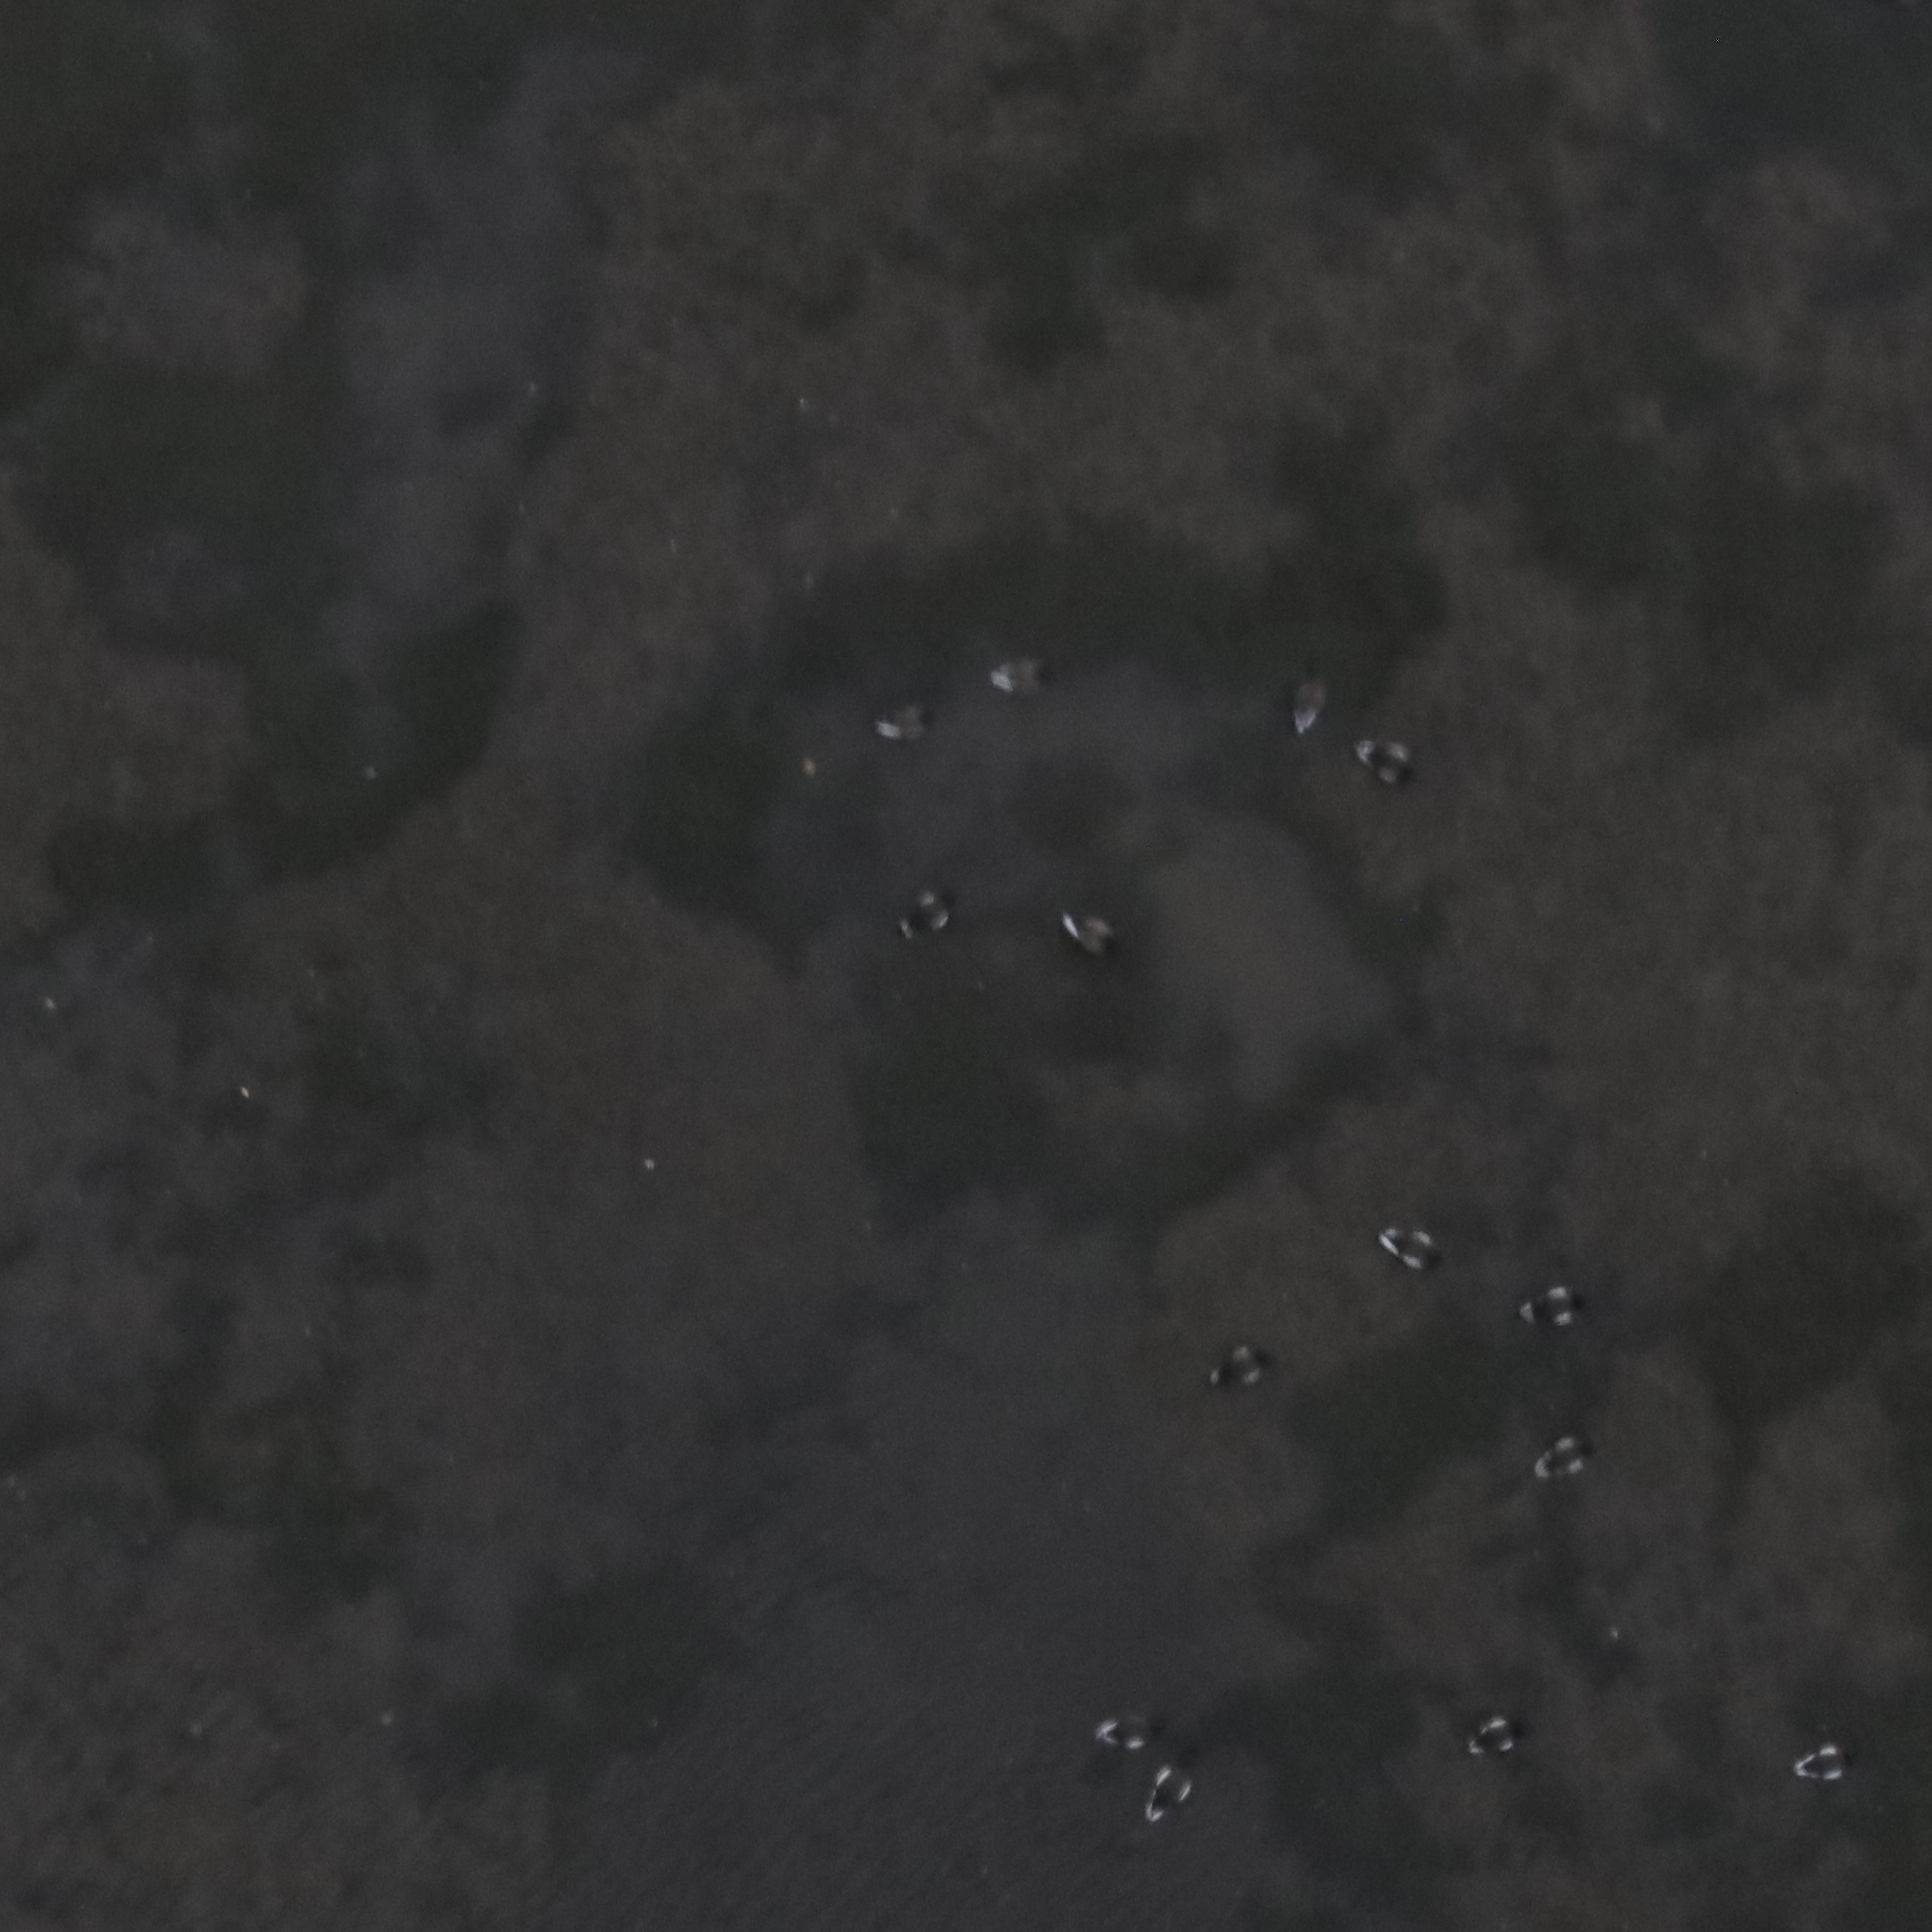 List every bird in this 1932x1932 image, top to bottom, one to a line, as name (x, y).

brant (1021, 678)
brant (1307, 702)
brant (906, 724)
brant (1388, 761)
brant (929, 913)
brant (1091, 936)
brant (1410, 1246)
brant (1554, 1305)
brant (1241, 1365)
brant (1561, 1458)
brant (1125, 1730)
brant (1496, 1735)
brant (1825, 1762)
brant (1171, 1787)